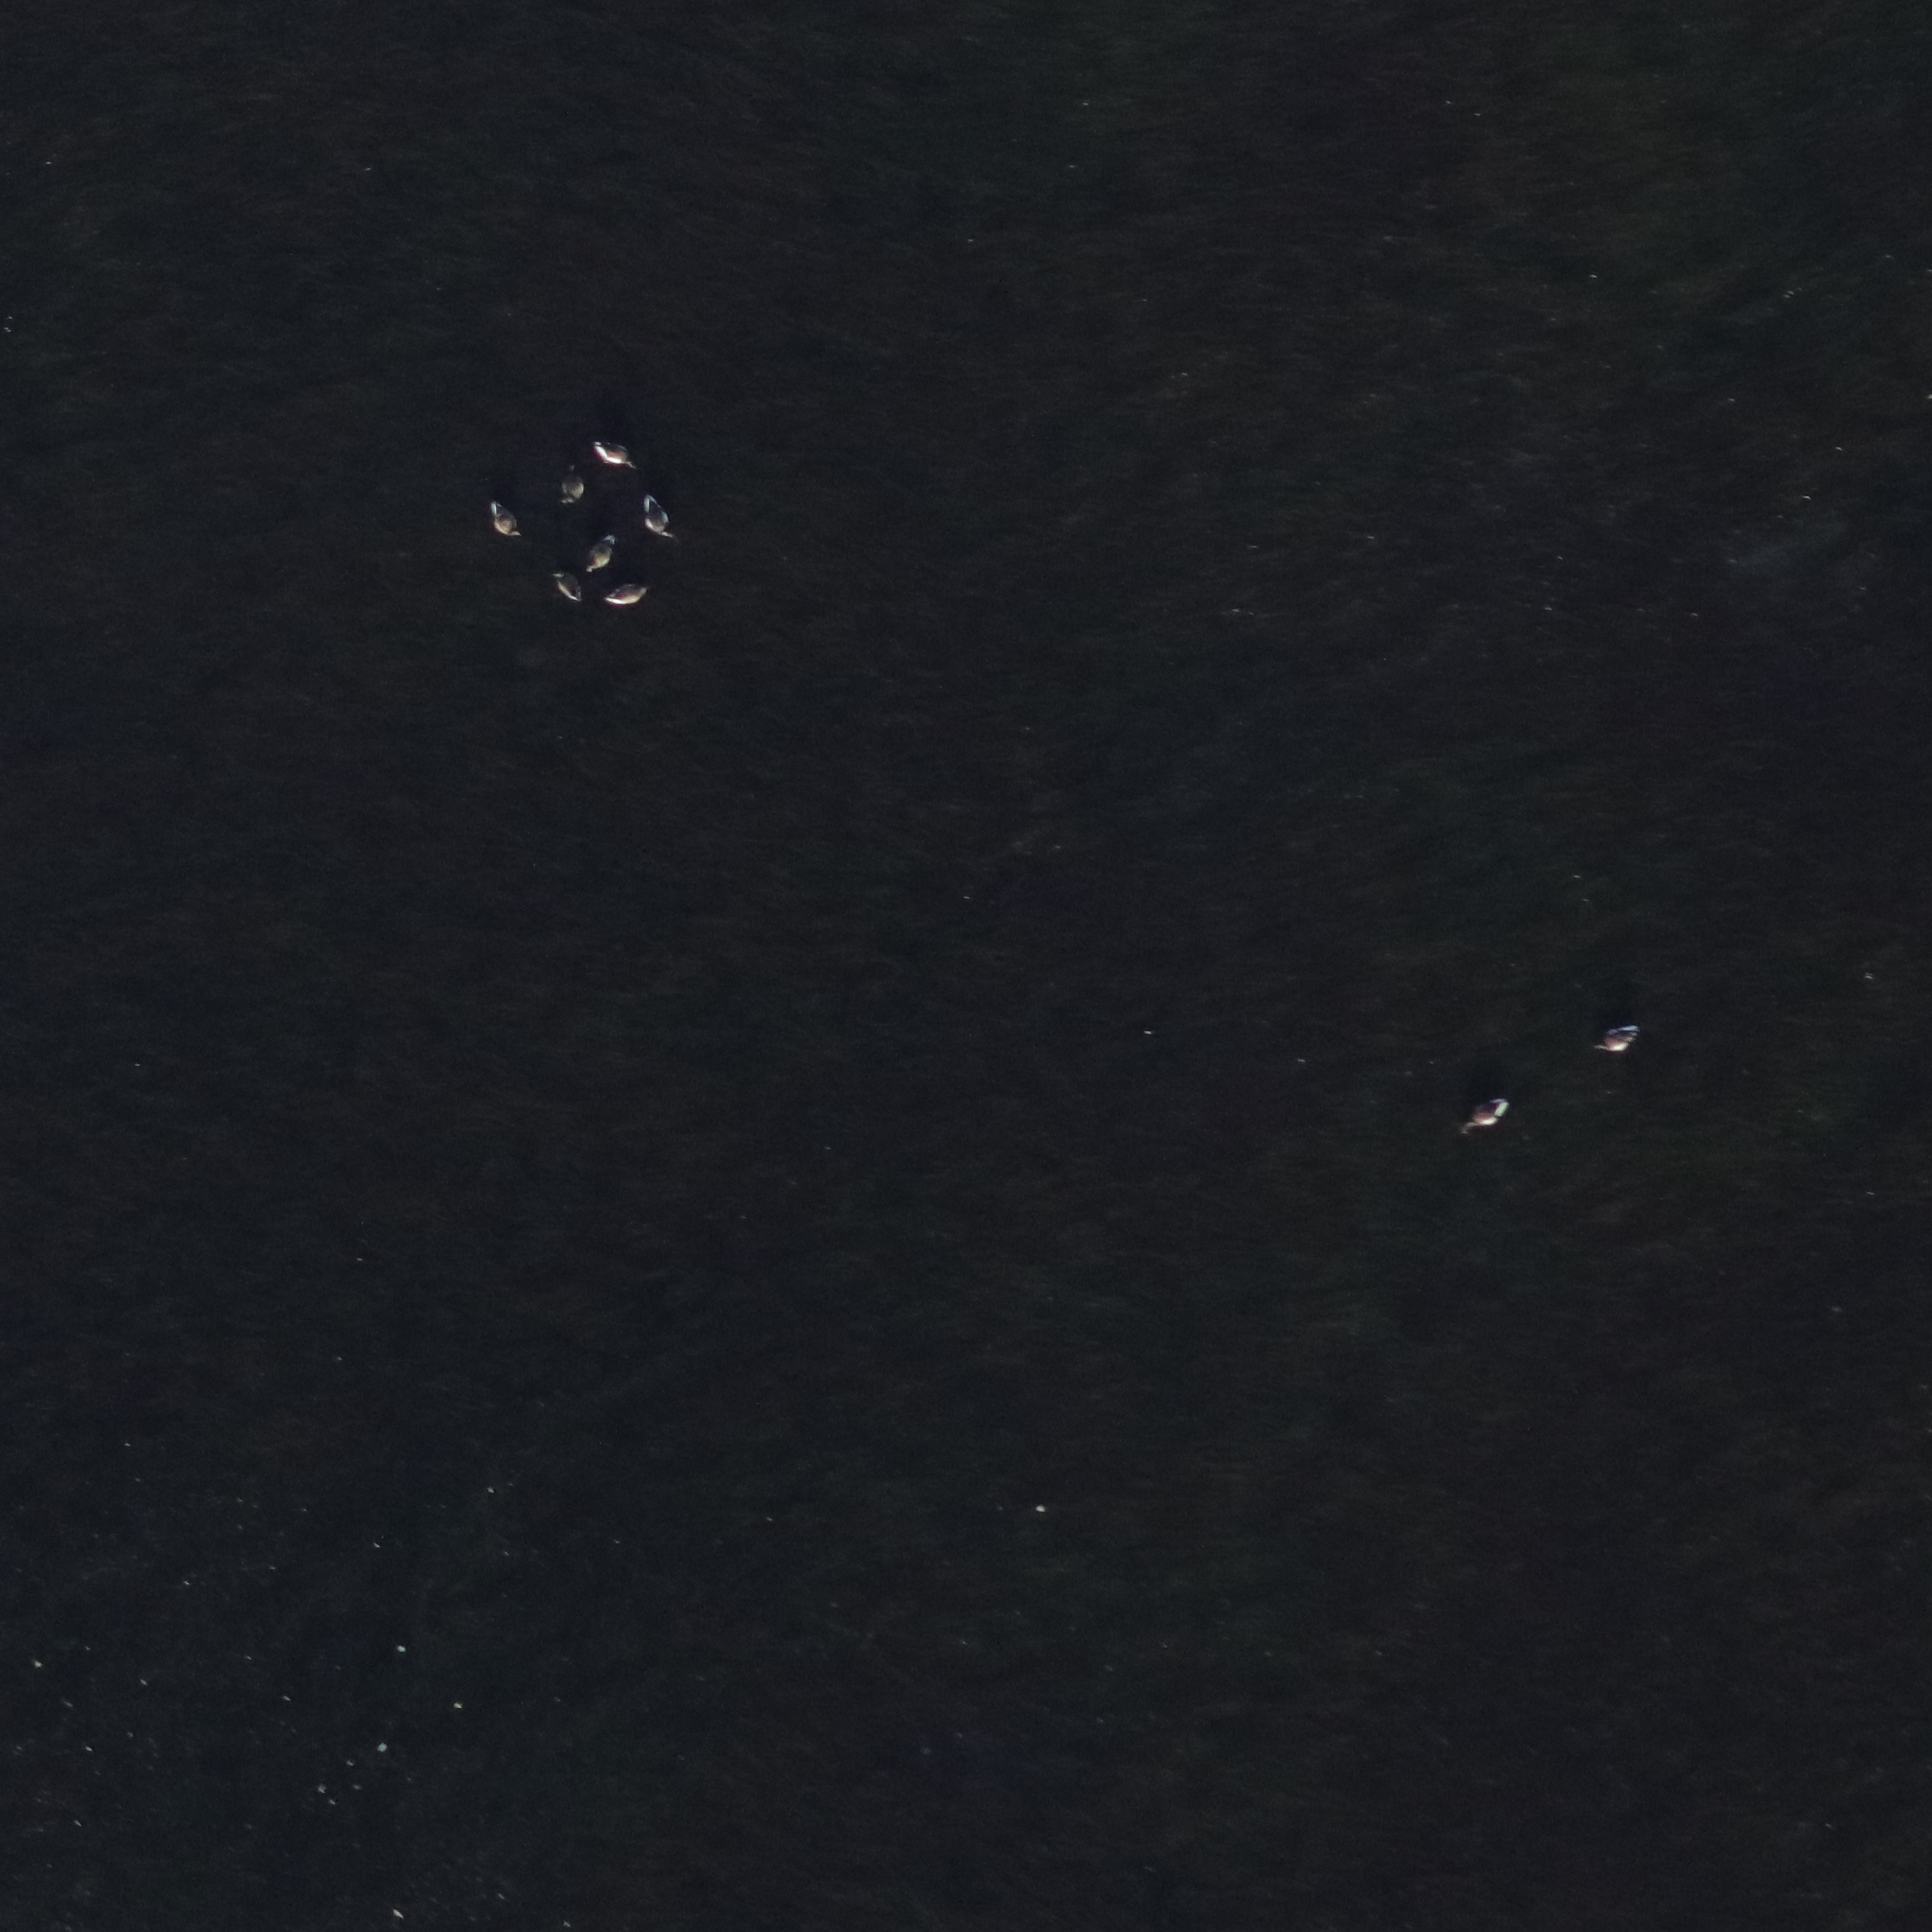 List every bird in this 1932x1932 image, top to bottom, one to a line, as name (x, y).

brant (613, 454)
brant (572, 488)
brant (656, 518)
brant (504, 522)
brant (600, 556)
brant (572, 588)
brant (627, 594)
brant (1615, 1039)
brant (1484, 1113)